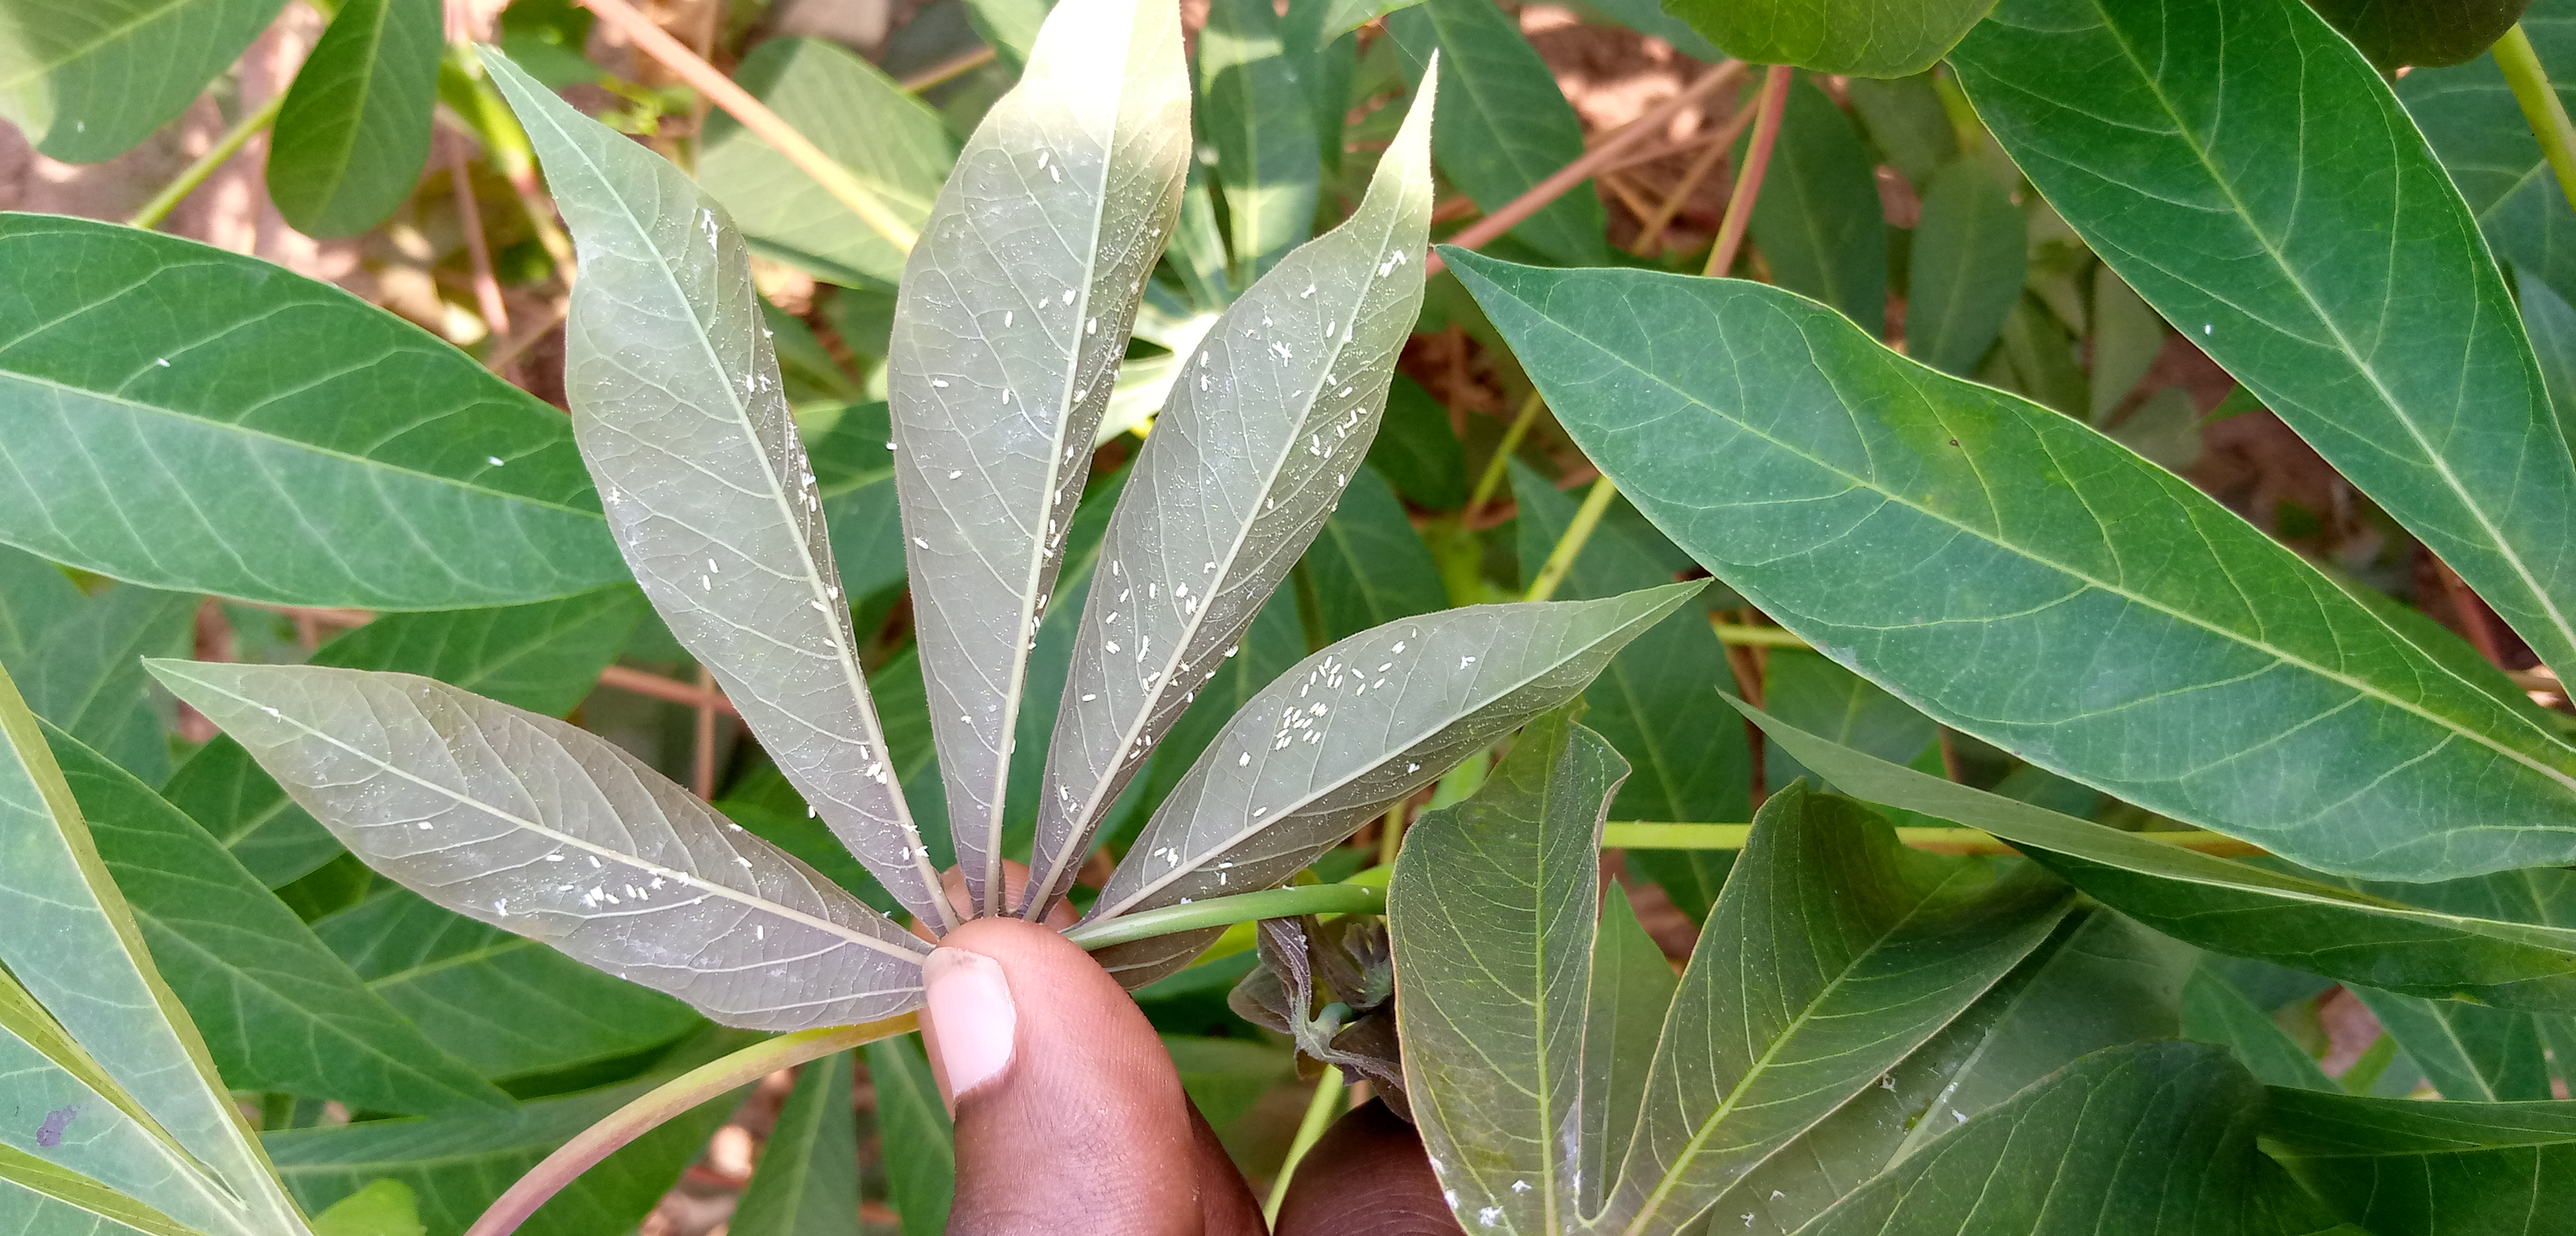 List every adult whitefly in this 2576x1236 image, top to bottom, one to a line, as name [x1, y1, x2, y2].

whitefly [1035, 149, 1051, 171]
whitefly [1048, 162, 1065, 183]
whitefly [698, 203, 717, 222]
whitefly [699, 219, 710, 233]
whitefly [710, 220, 722, 234]
whitefly [705, 233, 721, 251]
whitefly [1398, 248, 1407, 267]
whitefly [1392, 250, 1400, 263]
whitefly [1377, 259, 1388, 279]
whitefly [1384, 261, 1394, 279]
whitefly [1298, 278, 1321, 301]
whitefly [1062, 288, 1070, 306]
whitefly [1068, 288, 1077, 308]
whitefly [1035, 294, 1051, 312]
whitefly [1001, 308, 1016, 333]
whitefly [1259, 312, 1275, 328]
whitefly [1086, 314, 1098, 339]
whitefly [1324, 319, 1336, 343]
whitefly [2202, 323, 2215, 339]
whitefly [759, 324, 775, 342]
whitefly [1341, 324, 1356, 344]
whitefly [1244, 326, 1256, 341]
whitefly [1271, 337, 1283, 354]
whitefly [1283, 347, 1296, 369]
whitefly [1198, 349, 1211, 369]
whitefly [153, 355, 173, 370]
whitefly [757, 371, 773, 394]
whitefly [743, 371, 757, 395]
whitefly [1325, 371, 1339, 388]
whitefly [1199, 373, 1209, 394]
whitefly [931, 377, 951, 389]
whitefly [1338, 384, 1354, 401]
whitefly [1000, 385, 1012, 407]
whitefly [1072, 386, 1087, 406]
whitefly [1355, 405, 1369, 415]
whitefly [1349, 406, 1361, 424]
whitefly [1342, 417, 1354, 429]
whitefly [1334, 422, 1349, 440]
whitefly [1311, 432, 1323, 449]
whitefly [881, 440, 900, 451]
whitefly [1061, 440, 1077, 467]
whitefly [1323, 441, 1334, 460]
whitefly [1307, 444, 1322, 458]
whitefly [486, 453, 506, 471]
whitefly [945, 467, 967, 483]
whitefly [799, 471, 817, 489]
whitefly [1337, 471, 1347, 489]
whitefly [1051, 485, 1065, 509]
whitefly [603, 486, 623, 507]
whitefly [795, 487, 808, 505]
whitefly [808, 492, 817, 514]
whitefly [1264, 495, 1276, 511]
whitefly [1046, 516, 1058, 534]
whitefly [1049, 532, 1062, 548]
whitefly [911, 536, 931, 551]
whitefly [1042, 545, 1057, 562]
whitefly [706, 556, 721, 576]
whitefly [1110, 557, 1121, 577]
whitefly [1198, 559, 1220, 577]
whitefly [698, 570, 714, 593]
whitefly [1145, 578, 1159, 603]
whitefly [1175, 579, 1186, 599]
whitefly [1117, 585, 1132, 606]
whitefly [826, 585, 842, 601]
whitefly [1181, 585, 1189, 599]
whitefly [1033, 591, 1048, 610]
whitefly [1190, 594, 1198, 614]
whitefly [809, 596, 832, 618]
whitefly [1184, 596, 1191, 615]
whitefly [1102, 608, 1121, 628]
whitefly [1034, 613, 1042, 628]
whitefly [1029, 620, 1036, 637]
whitefly [1409, 625, 1417, 642]
whitefly [1139, 632, 1150, 648]
whitefly [821, 637, 838, 651]
whitefly [1106, 639, 1121, 651]
whitefly [1390, 639, 1405, 652]
whitefly [1027, 641, 1037, 651]
whitefly [1103, 642, 1116, 655]
whitefly [1221, 643, 1242, 660]
whitefly [1396, 643, 1408, 655]
whitefly [1136, 646, 1149, 664]
whitefly [1323, 653, 1332, 669]
whitefly [1456, 653, 1480, 673]
whitefly [1178, 659, 1193, 674]
whitefly [1378, 660, 1394, 673]
whitefly [1330, 662, 1343, 675]
whitefly [1318, 663, 1327, 678]
whitefly [1350, 666, 1365, 681]
whitefly [1205, 667, 1218, 682]
whitefly [1148, 668, 1163, 684]
whitefly [1309, 670, 1318, 686]
whitefly [1326, 673, 1334, 692]
whitefly [1334, 673, 1343, 689]
whitefly [1141, 675, 1151, 692]
whitefly [1170, 676, 1182, 689]
whitefly [1372, 676, 1387, 693]
whitefly [1301, 682, 1310, 697]
whitefly [1356, 682, 1367, 699]
whitefly [1185, 689, 1197, 706]
whitefly [1079, 691, 1099, 703]
whitefly [1311, 700, 1323, 714]
whitefly [1317, 702, 1327, 716]
whitefly [1283, 704, 1296, 718]
whitefly [258, 704, 280, 719]
whitefly [1293, 707, 1304, 722]
whitefly [959, 713, 974, 727]
whitefly [1283, 715, 1293, 730]
whitefly [1304, 716, 1315, 727]
whitefly [1292, 717, 1305, 729]
whitefly [1276, 727, 1290, 740]
whitefly [1302, 727, 1315, 742]
whitefly [1312, 729, 1322, 747]
whitefly [1143, 733, 1155, 747]
whitefly [1283, 734, 1293, 748]
whitefly [1133, 735, 1143, 747]
whitefly [1274, 735, 1285, 751]
whitefly [857, 742, 872, 761]
whitefly [1129, 749, 1142, 760]
whitefly [1237, 750, 1253, 770]
whitefly [876, 760, 884, 774]
whitefly [863, 760, 874, 779]
whitefly [1403, 762, 1421, 776]
whitefly [879, 771, 891, 785]
whitefly [1057, 782, 1070, 801]
whitefly [1068, 801, 1078, 814]
whitefly [806, 803, 822, 820]
whitefly [1248, 805, 1275, 819]
whitefly [900, 819, 922, 834]
whitefly [415, 819, 435, 832]
whitefly [723, 820, 744, 833]
whitefly [912, 840, 934, 859]
whitefly [900, 845, 913, 863]
whitefly [1153, 845, 1168, 860]
whitefly [1166, 846, 1176, 863]
whitefly [586, 852, 603, 870]
whitefly [546, 854, 566, 864]
whitefly [732, 854, 754, 871]
whitefly [1169, 854, 1181, 870]
whitefly [1216, 861, 1235, 871]
whitefly [676, 868, 694, 888]
whitefly [1218, 870, 1229, 888]
whitefly [650, 872, 668, 892]
whitefly [555, 881, 577, 894]
whitefly [621, 881, 638, 899]
whitefly [589, 883, 605, 902]
whitefly [635, 884, 652, 902]
whitefly [605, 890, 622, 906]
whitefly [583, 892, 599, 909]
whitefly [492, 894, 512, 922]
whitefly [878, 909, 893, 919]
whitefly [755, 922, 769, 942]
whitefly [618, 969, 630, 982]
whitefly [1508, 1176, 1531, 1197]
whitefly [1444, 1186, 1459, 1212]
whitefly [1766, 1186, 1790, 1205]
whitefly [1477, 1203, 1502, 1229]
whitefly [1738, 1208, 1757, 1230]